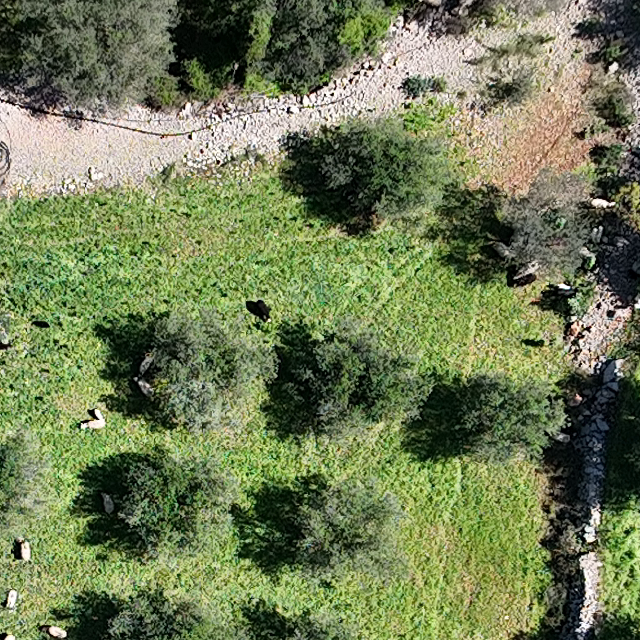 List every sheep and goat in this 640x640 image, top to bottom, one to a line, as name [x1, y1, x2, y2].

sheep [605, 62, 619, 80]
sheep [592, 198, 616, 209]
sheep [601, 236, 629, 247]
sheep [493, 243, 511, 257]
sheep [580, 247, 596, 258]
sheep [513, 262, 540, 280]
sheep [514, 274, 537, 286]
sheep [547, 282, 571, 290]
sheep [543, 291, 576, 298]
sheep [257, 300, 272, 323]
sheep [566, 321, 581, 344]
sheep [0, 322, 9, 345]
sheep [569, 325, 591, 352]
sheep [138, 347, 157, 376]
sheep [133, 376, 154, 398]
sheep [566, 393, 582, 406]
sheep [93, 408, 103, 419]
sheep [80, 419, 105, 430]
sheep [549, 430, 571, 442]
sheep [101, 493, 115, 514]
sheep [16, 537, 30, 563]
sheep [6, 589, 17, 610]
sheep [38, 625, 68, 639]
sheep [1, 634, 15, 639]